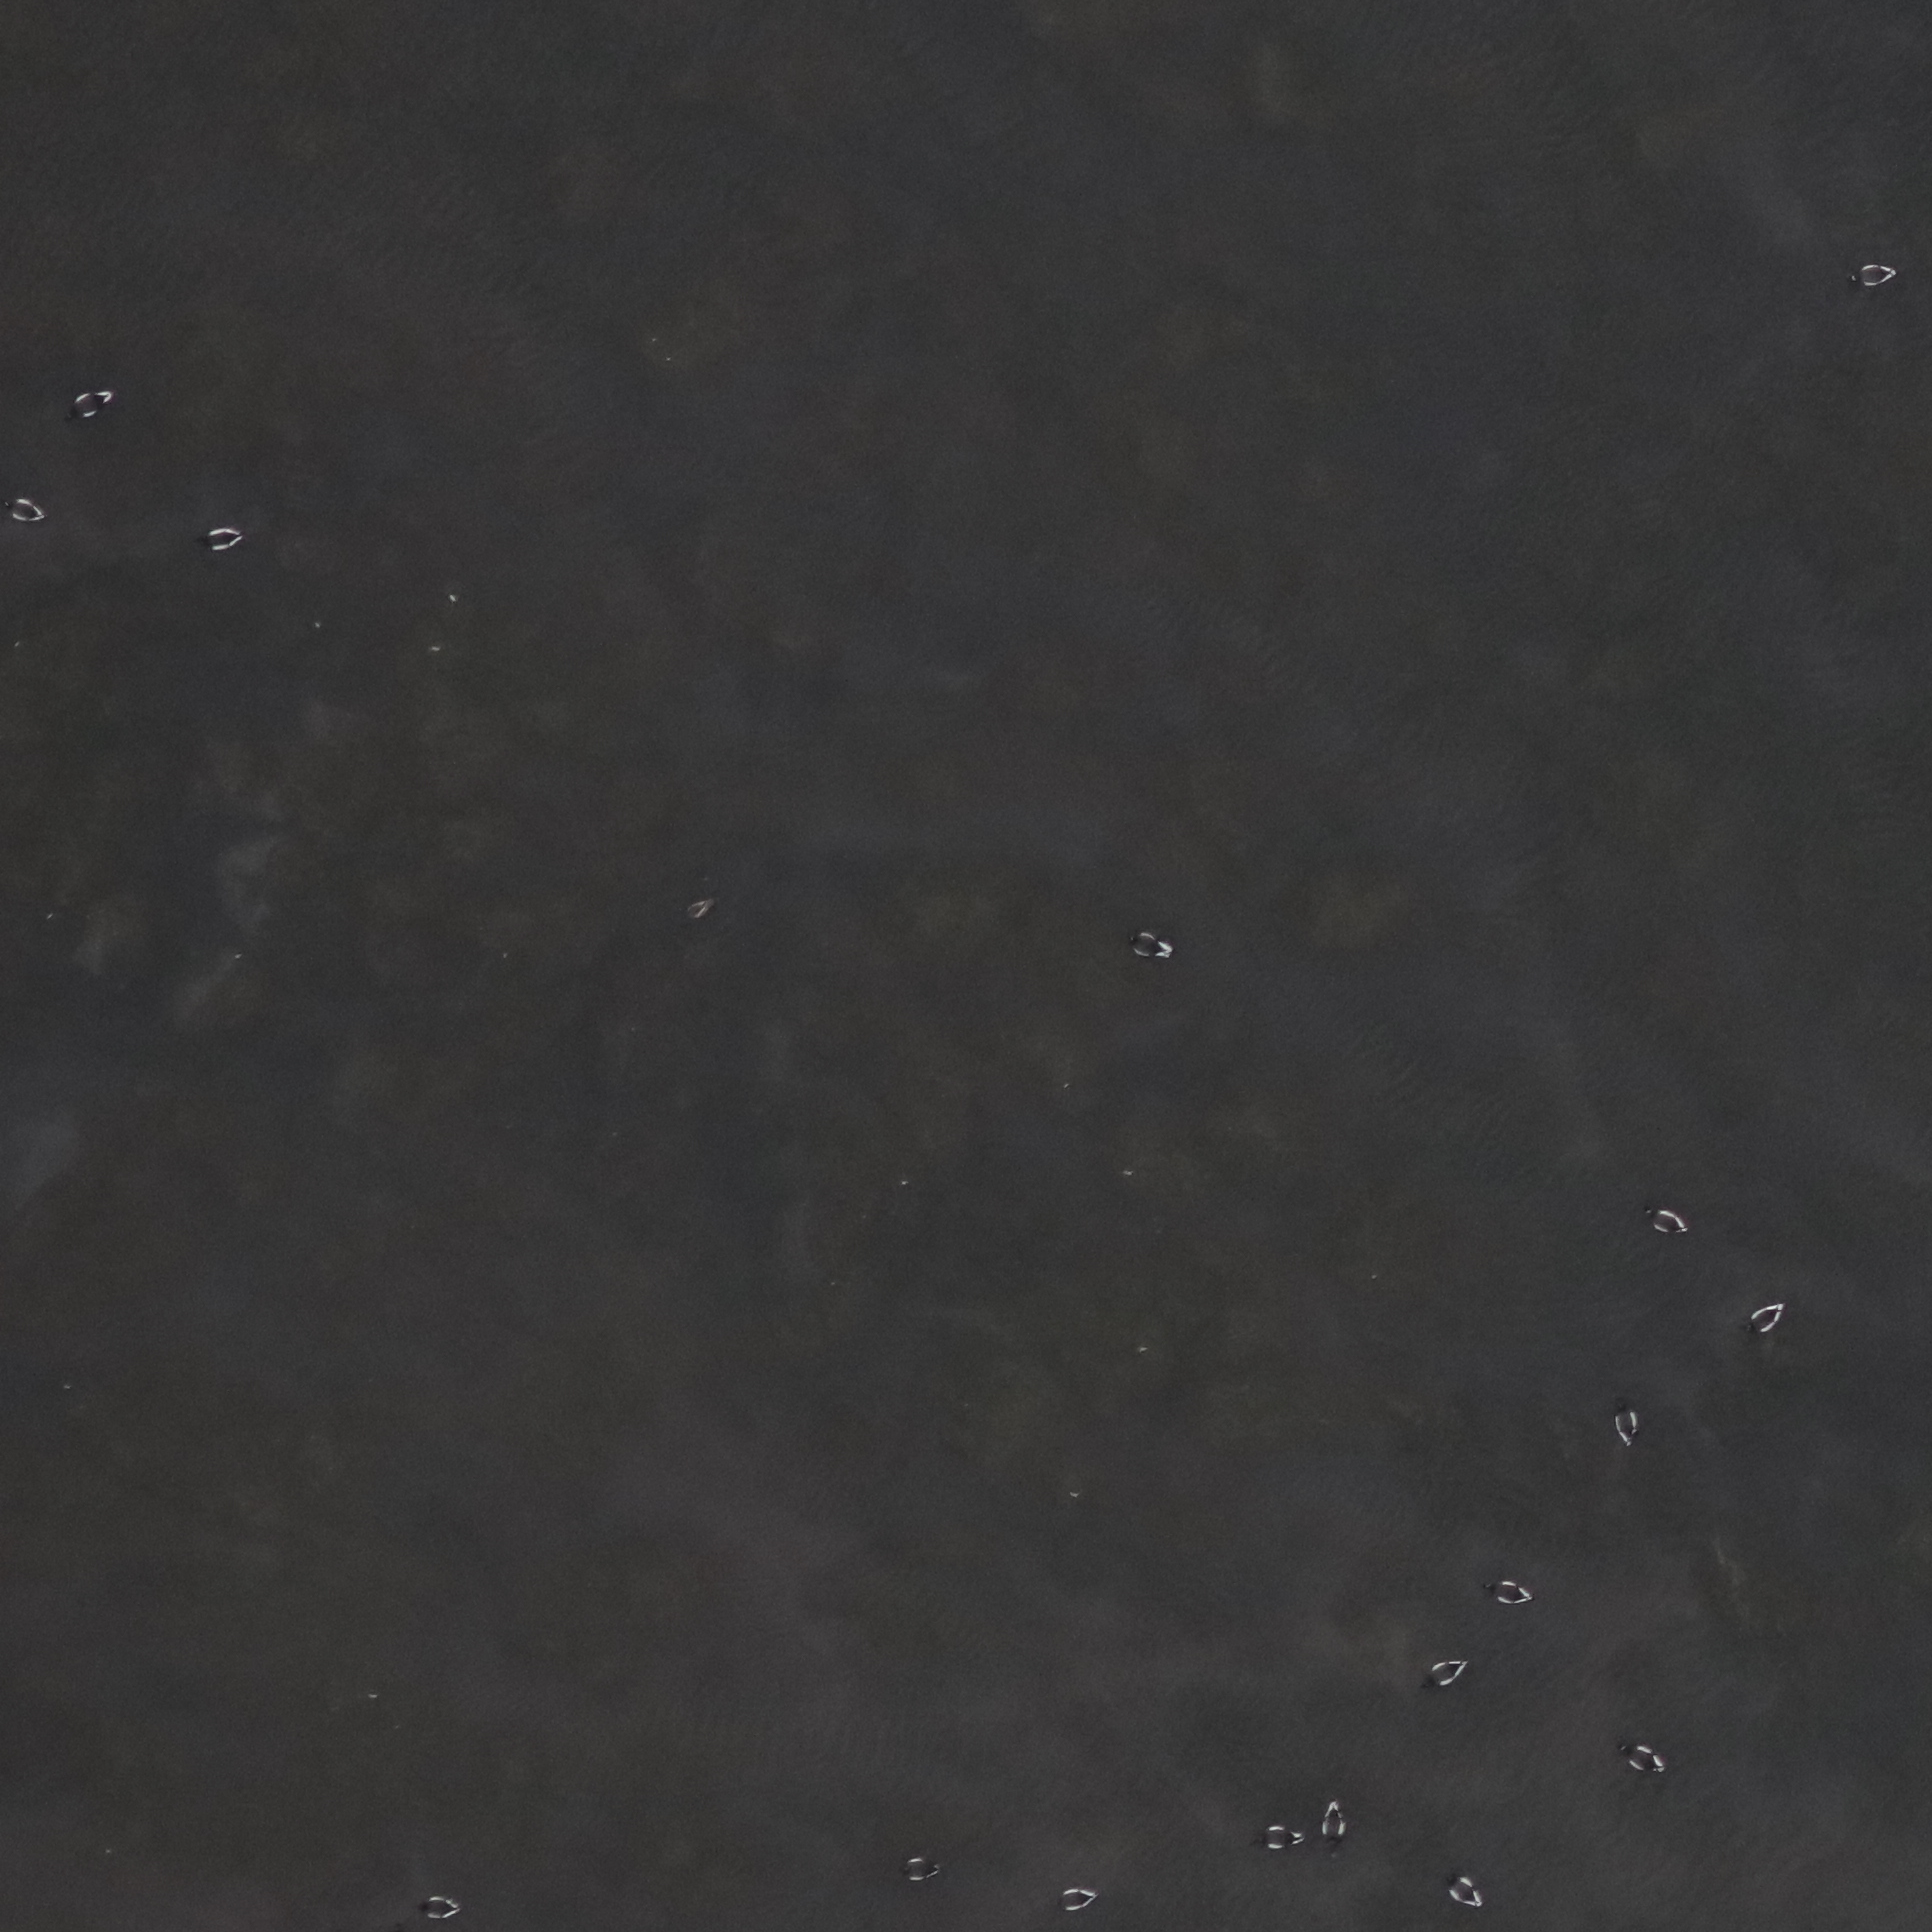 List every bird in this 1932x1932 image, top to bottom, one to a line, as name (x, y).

brant (1872, 275)
brant (89, 404)
brant (26, 509)
brant (222, 537)
other bird (694, 908)
brant (1148, 945)
brant (1665, 1222)
brant (1763, 1319)
brant (1626, 1425)
brant (1508, 1591)
brant (1445, 1673)
brant (1643, 1758)
brant (1333, 1822)
brant (1278, 1837)
brant (920, 1869)
brant (1463, 1891)
brant (1075, 1901)
brant (438, 1910)